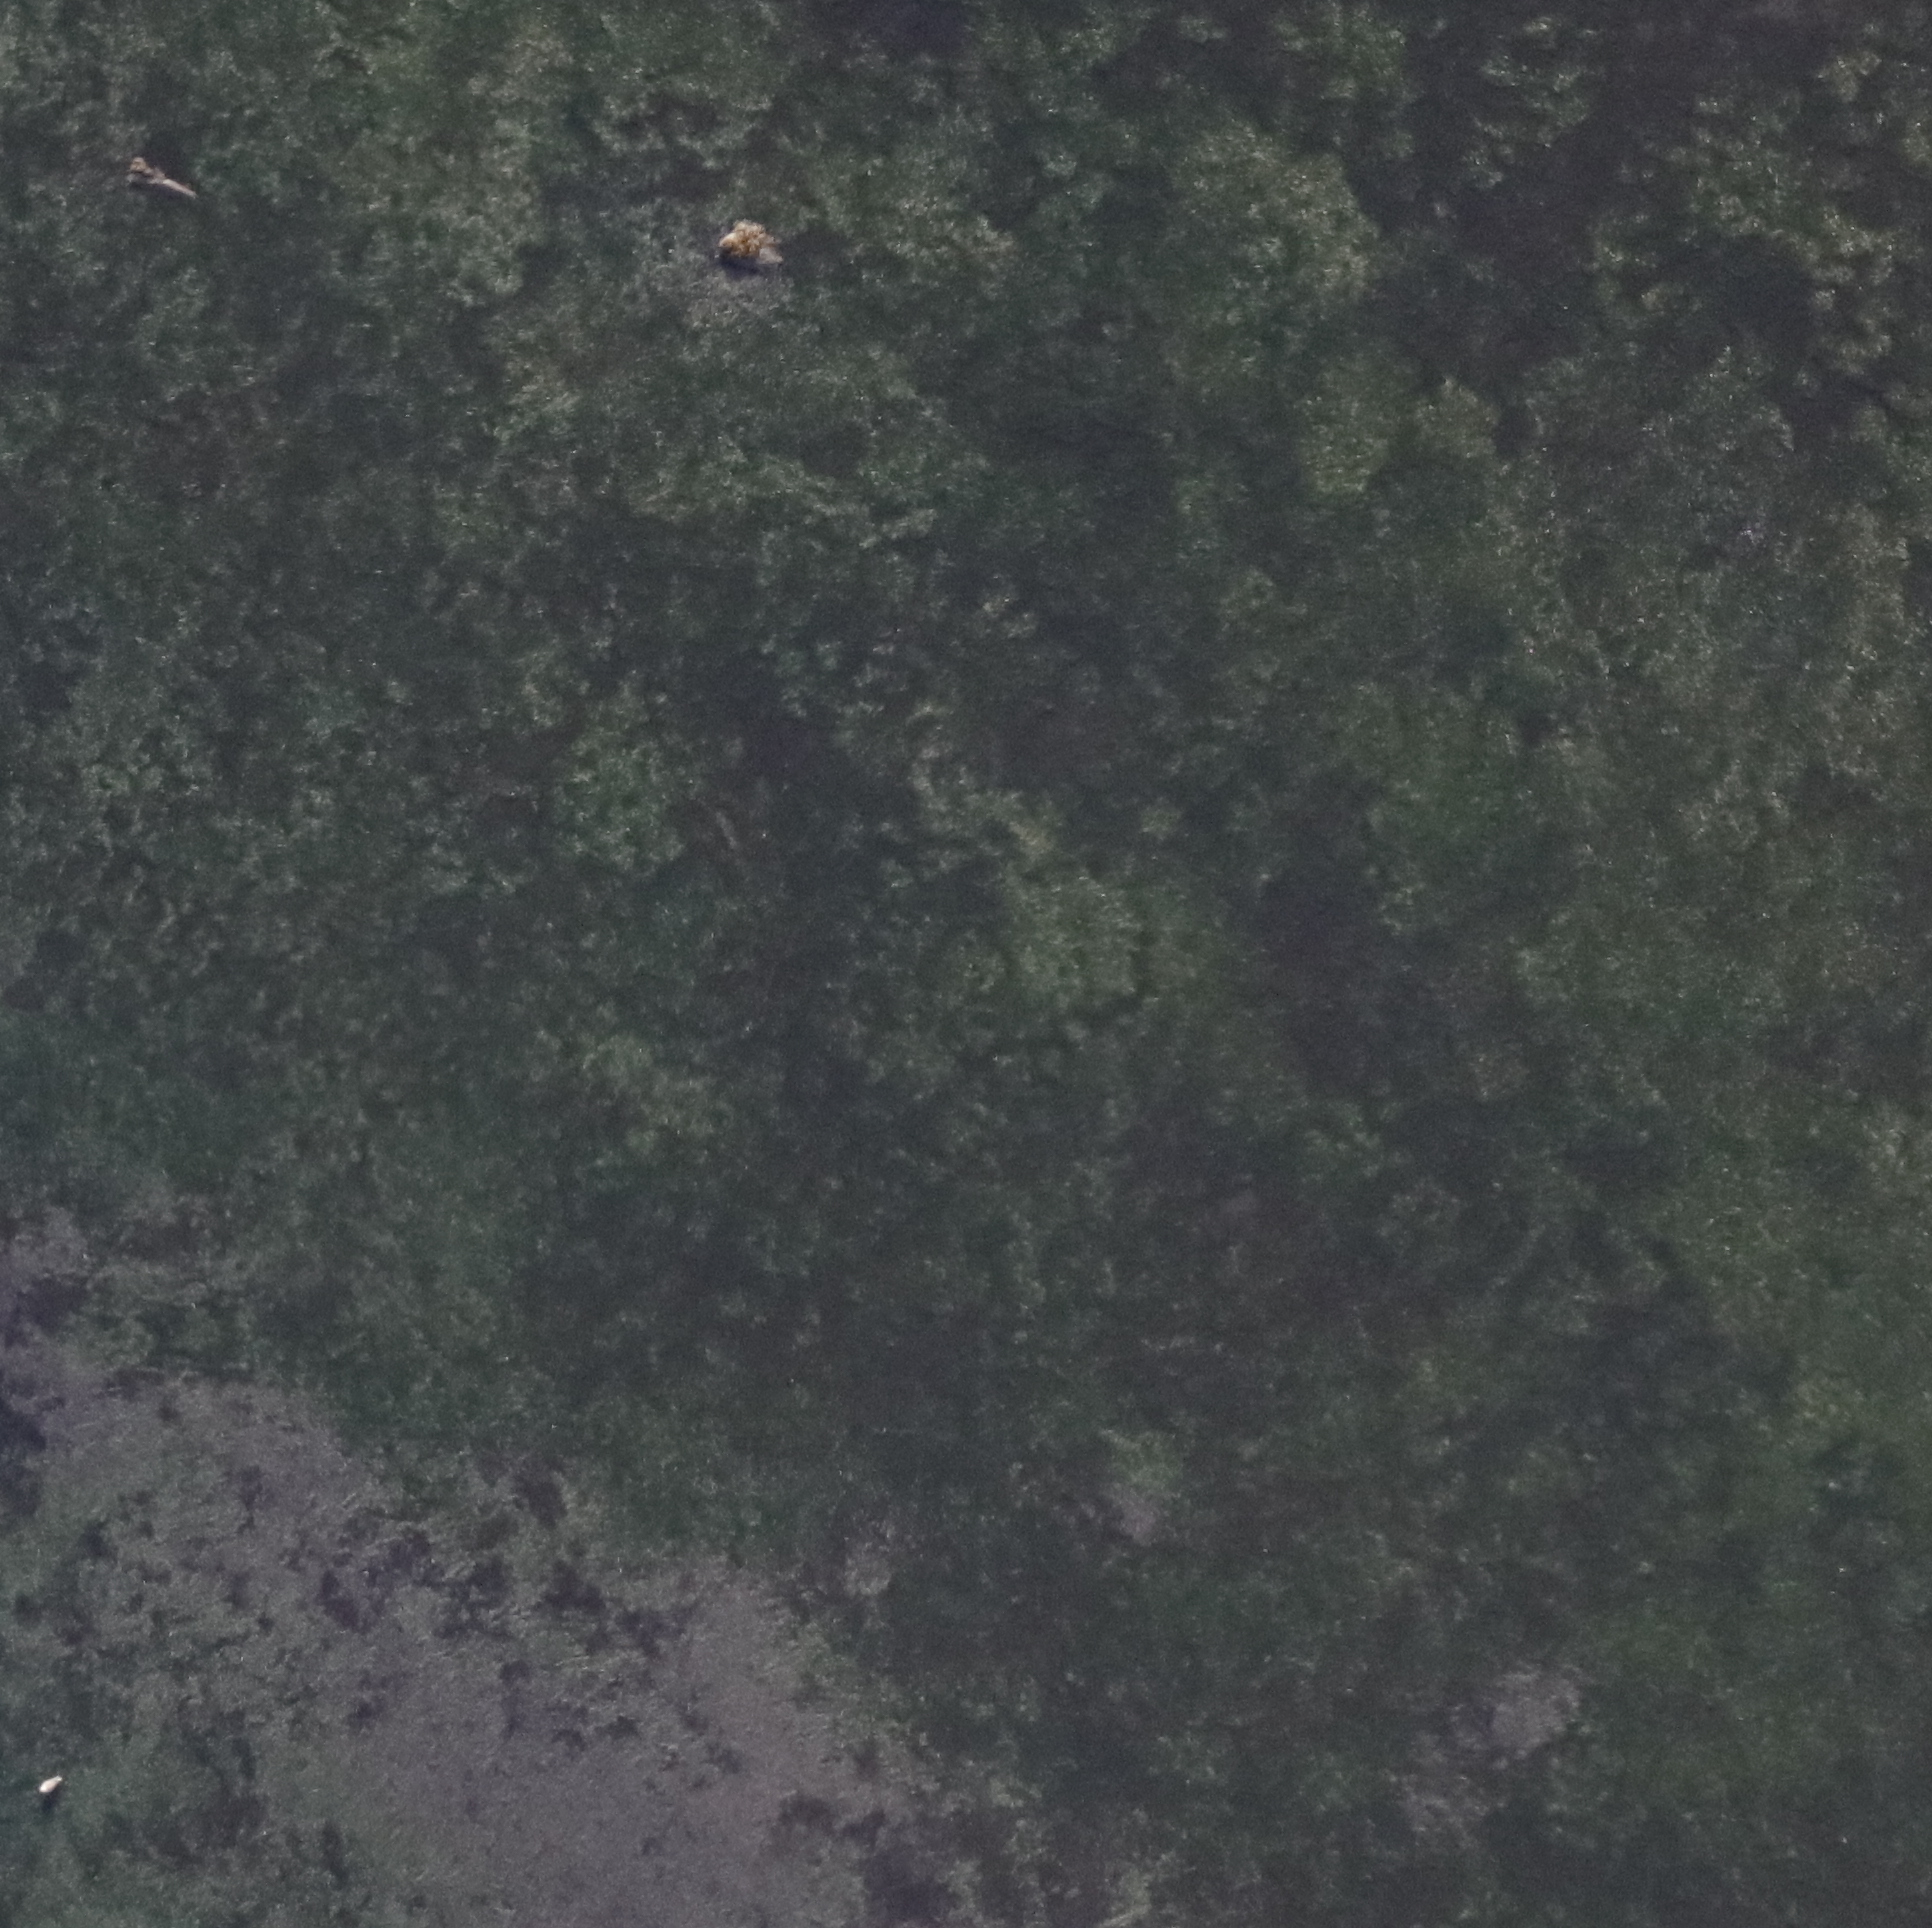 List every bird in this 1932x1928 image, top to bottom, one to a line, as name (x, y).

gull (52, 1785)